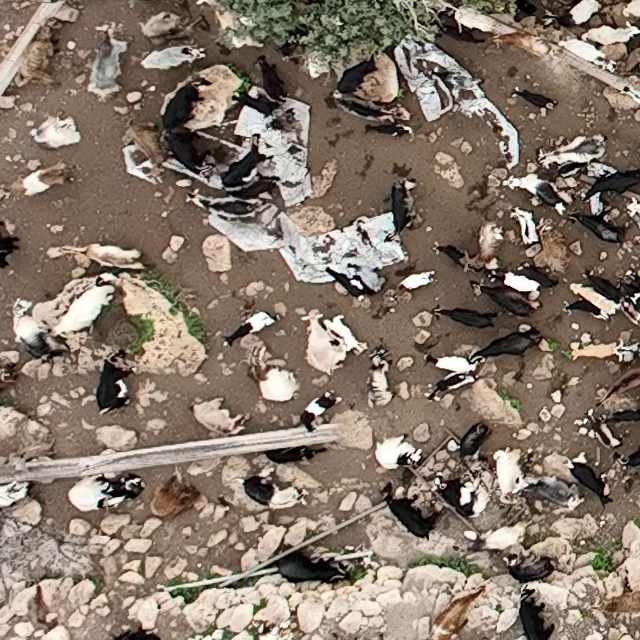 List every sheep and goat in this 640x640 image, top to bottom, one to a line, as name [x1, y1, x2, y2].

goat [197, 0, 264, 49]
goat [541, 0, 602, 24]
goat [623, 0, 639, 16]
goat [436, 7, 491, 43]
goat [141, 14, 201, 45]
goat [580, 21, 639, 45]
goat [87, 23, 127, 97]
goat [491, 32, 551, 57]
goat [558, 39, 615, 73]
goat [141, 45, 206, 68]
goat [255, 53, 288, 103]
goat [335, 53, 378, 92]
goat [163, 76, 211, 126]
goat [618, 84, 639, 111]
goat [511, 87, 558, 110]
goat [332, 89, 395, 123]
goat [231, 90, 275, 116]
goat [30, 117, 79, 149]
goat [126, 119, 169, 185]
goat [364, 123, 412, 137]
goat [166, 125, 214, 176]
goat [536, 134, 605, 169]
goat [221, 135, 260, 187]
goat [22, 162, 65, 198]
goat [556, 163, 588, 189]
goat [584, 169, 639, 198]
goat [503, 175, 566, 215]
goat [383, 176, 418, 240]
goat [226, 180, 274, 200]
goat [186, 189, 264, 217]
goat [626, 197, 639, 237]
goat [510, 206, 539, 243]
goat [568, 210, 626, 243]
goat [537, 218, 570, 273]
goat [461, 222, 504, 272]
goat [431, 242, 465, 267]
goat [61, 247, 147, 270]
goat [520, 261, 558, 288]
goat [347, 263, 387, 291]
goat [325, 266, 366, 302]
goat [388, 269, 435, 303]
goat [486, 269, 540, 292]
goat [583, 269, 621, 301]
goat [625, 270, 639, 299]
goat [617, 279, 638, 296]
goat [470, 280, 538, 317]
goat [569, 283, 620, 313]
goat [52, 284, 114, 337]
goat [12, 298, 51, 352]
goat [620, 298, 639, 328]
goat [562, 301, 609, 320]
goat [432, 306, 496, 328]
goat [221, 307, 274, 348]
goat [300, 308, 337, 376]
goat [325, 314, 359, 348]
goat [468, 327, 543, 365]
goat [617, 338, 639, 371]
goat [571, 341, 617, 361]
goat [247, 347, 300, 401]
goat [366, 348, 396, 408]
goat [95, 349, 135, 416]
goat [0, 352, 19, 382]
goat [423, 354, 477, 372]
goat [595, 364, 639, 408]
goat [424, 370, 477, 401]
goat [301, 389, 342, 434]
goat [190, 396, 245, 436]
goat [584, 408, 622, 449]
goat [600, 410, 639, 423]
goat [455, 417, 491, 467]
goat [613, 426, 639, 467]
goat [373, 437, 422, 470]
goat [267, 445, 326, 465]
goat [492, 449, 522, 495]
goat [566, 459, 614, 505]
goat [237, 468, 309, 508]
goat [150, 471, 200, 519]
goat [67, 472, 147, 514]
goat [515, 475, 571, 506]
goat [433, 476, 490, 518]
goat [0, 480, 28, 508]
goat [378, 482, 436, 537]
goat [275, 542, 350, 584]
goat [501, 554, 555, 582]
goat [592, 584, 639, 610]
goat [429, 585, 486, 639]
goat [520, 587, 554, 639]